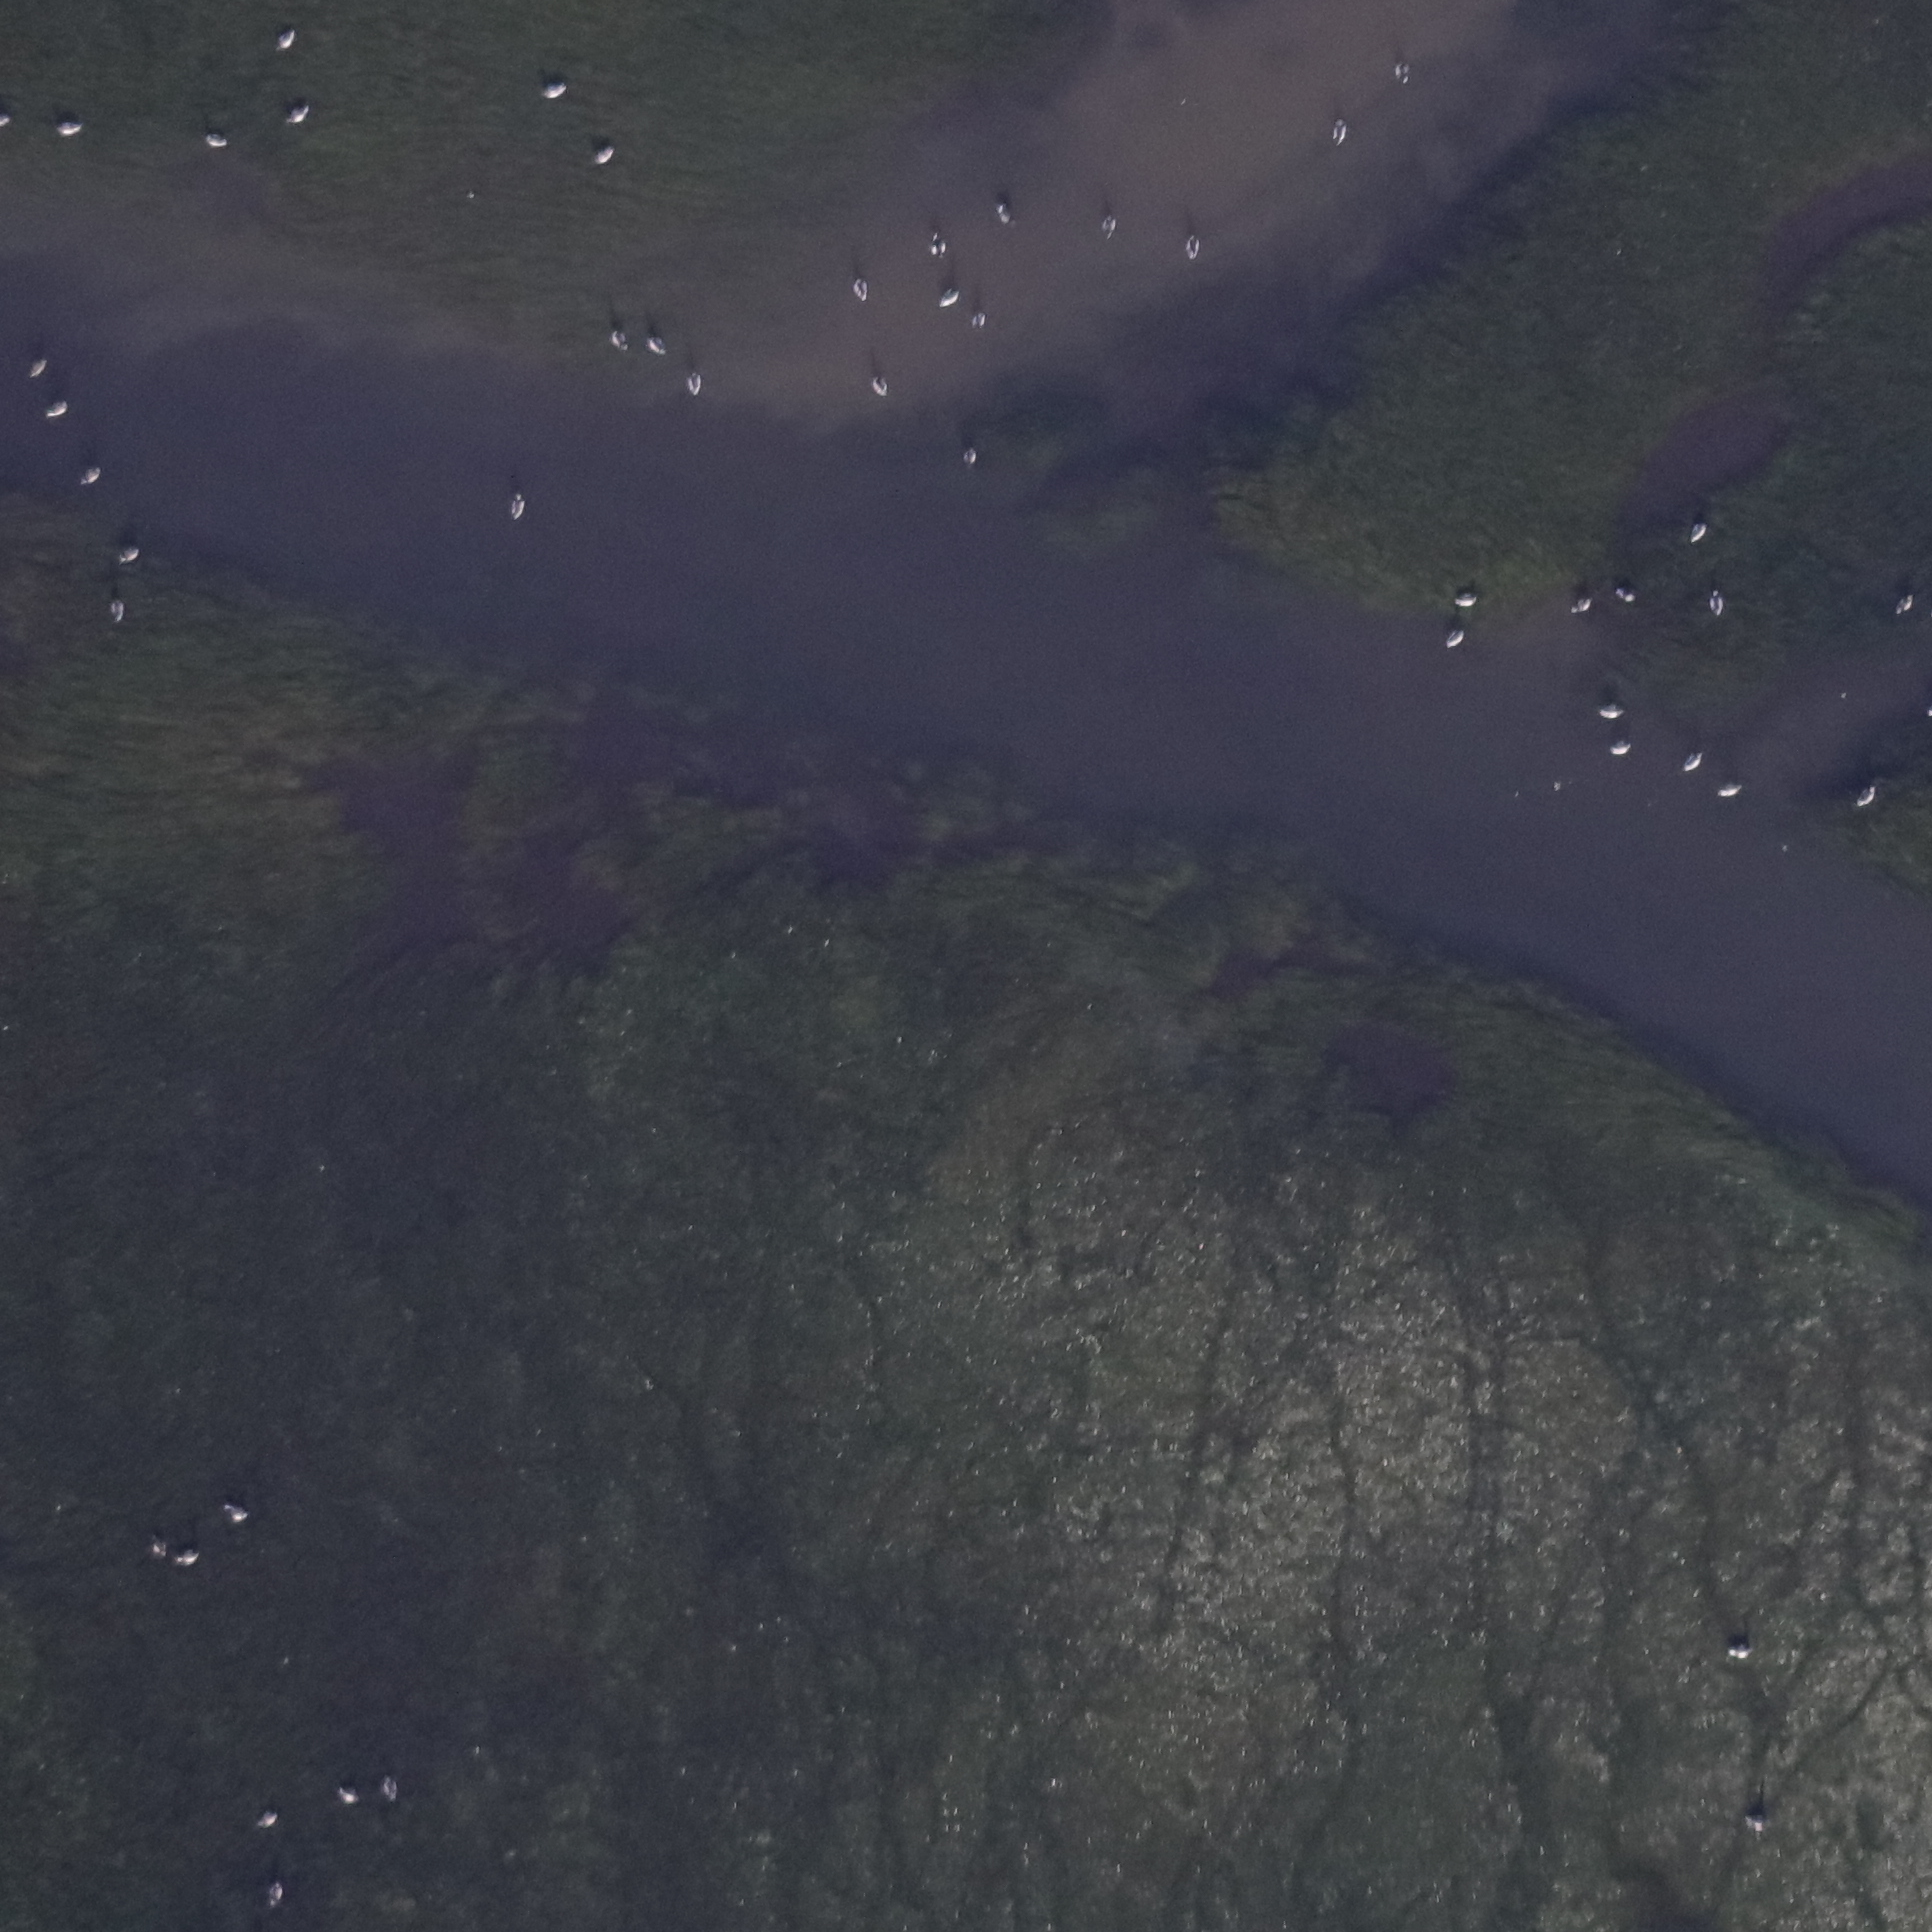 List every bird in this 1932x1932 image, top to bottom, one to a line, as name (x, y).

brant (279, 39)
brant (1405, 80)
brant (553, 83)
brant (302, 109)
brant (72, 131)
brant (1341, 131)
brant (220, 139)
brant (610, 155)
brant (1006, 209)
brant (1111, 228)
brant (936, 246)
brant (1194, 251)
brant (859, 295)
brant (947, 295)
brant (988, 324)
brant (615, 337)
brant (661, 345)
brant (35, 375)
brant (696, 386)
brant (884, 392)
brant (54, 409)
brant (967, 462)
brant (92, 471)
brant (516, 513)
brant (1707, 521)
brant (128, 555)
brant (1631, 588)
brant (1470, 596)
brant (1585, 599)
brant (1721, 601)
brant (1901, 608)
brant (126, 618)
brant (1456, 643)
brant (1618, 716)
brant (1629, 758)
brant (1698, 758)
brant (1737, 787)
brant (1871, 797)
brant (240, 1515)
brant (162, 1544)
brant (190, 1557)
brant (1740, 1650)
brant (395, 1792)
brant (345, 1802)
brant (271, 1824)
brant (1751, 1828)
brant (280, 1898)